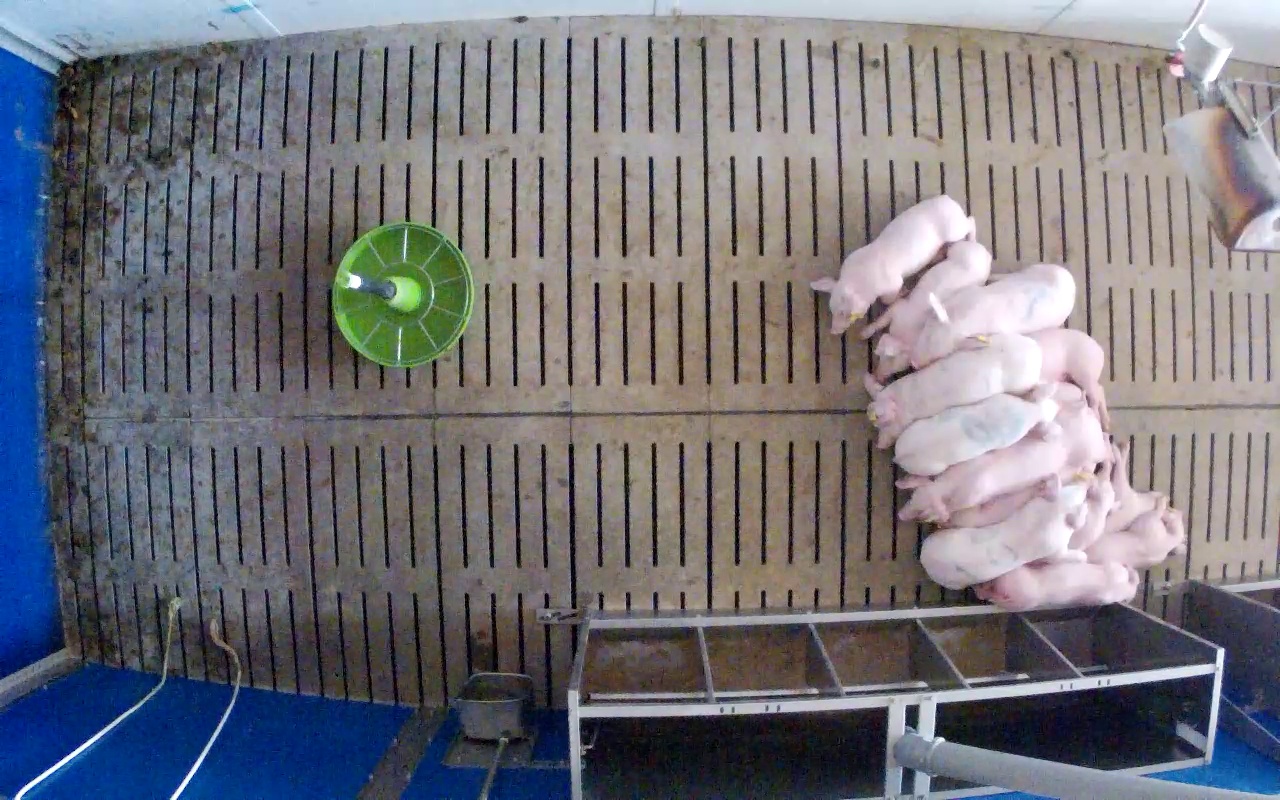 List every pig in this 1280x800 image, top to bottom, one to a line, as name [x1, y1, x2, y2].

pig [808, 190, 980, 336]
pig [856, 240, 991, 384]
pig [909, 264, 1078, 370]
pig [1024, 329, 1113, 433]
pig [861, 333, 1042, 451]
pig [891, 383, 1064, 476]
pig [893, 402, 1118, 523]
pig [1105, 440, 1165, 533]
pig [1068, 460, 1124, 549]
pig [936, 464, 1098, 531]
pig [919, 472, 1094, 592]
pig [1084, 494, 1188, 568]
pig [970, 560, 1141, 611]